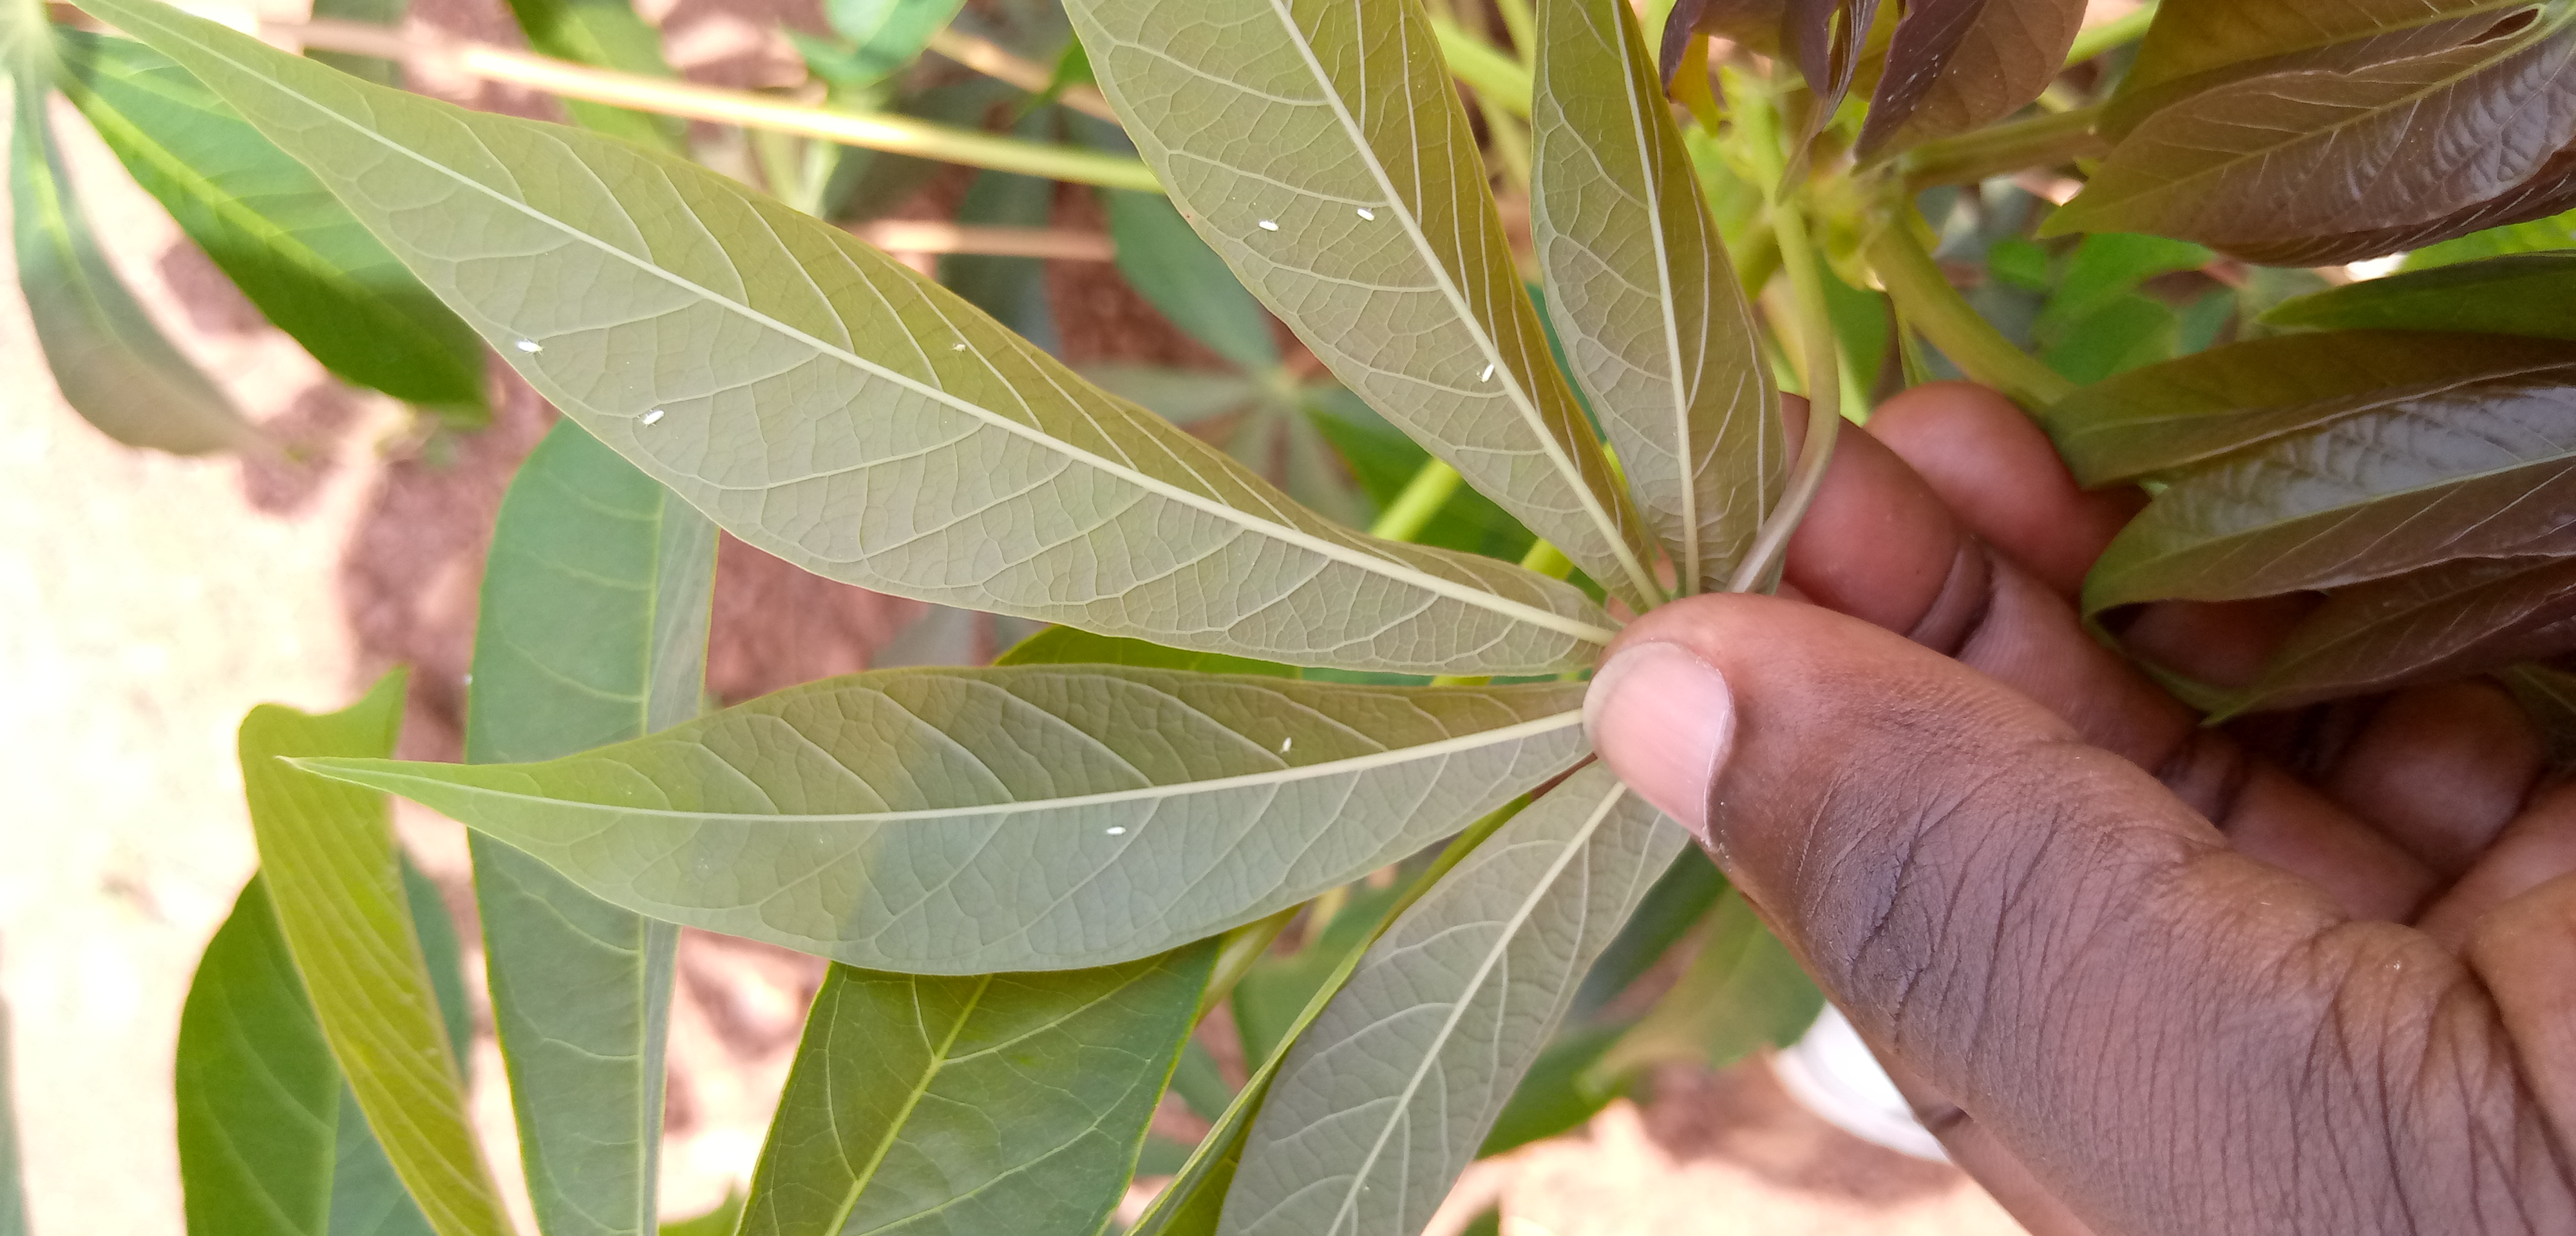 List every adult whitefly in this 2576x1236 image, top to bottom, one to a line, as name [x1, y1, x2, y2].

whitefly [1352, 203, 1383, 230]
whitefly [1255, 214, 1286, 239]
whitefly [515, 333, 551, 357]
whitefly [950, 340, 972, 357]
whitefly [1476, 359, 1502, 388]
whitefly [640, 406, 667, 428]
whitefly [1280, 733, 1296, 757]
whitefly [1103, 823, 1128, 838]